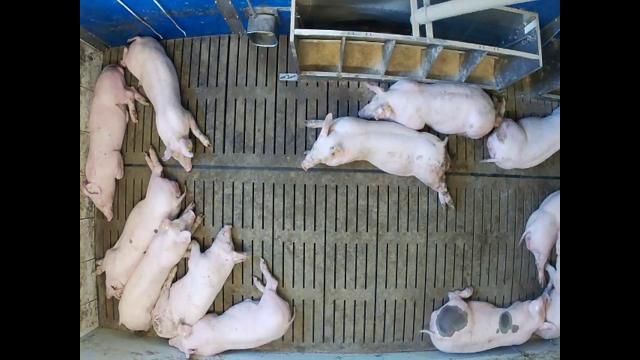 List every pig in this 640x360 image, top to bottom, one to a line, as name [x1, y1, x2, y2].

pig [120, 36, 211, 174]
pig [81, 64, 148, 222]
pig [359, 76, 496, 141]
pig [480, 103, 559, 173]
pig [301, 113, 458, 211]
pig [93, 145, 188, 301]
pig [515, 189, 560, 288]
pig [117, 202, 205, 333]
pig [151, 222, 246, 341]
pig [535, 229, 560, 341]
pig [168, 257, 297, 358]
pig [418, 284, 557, 354]